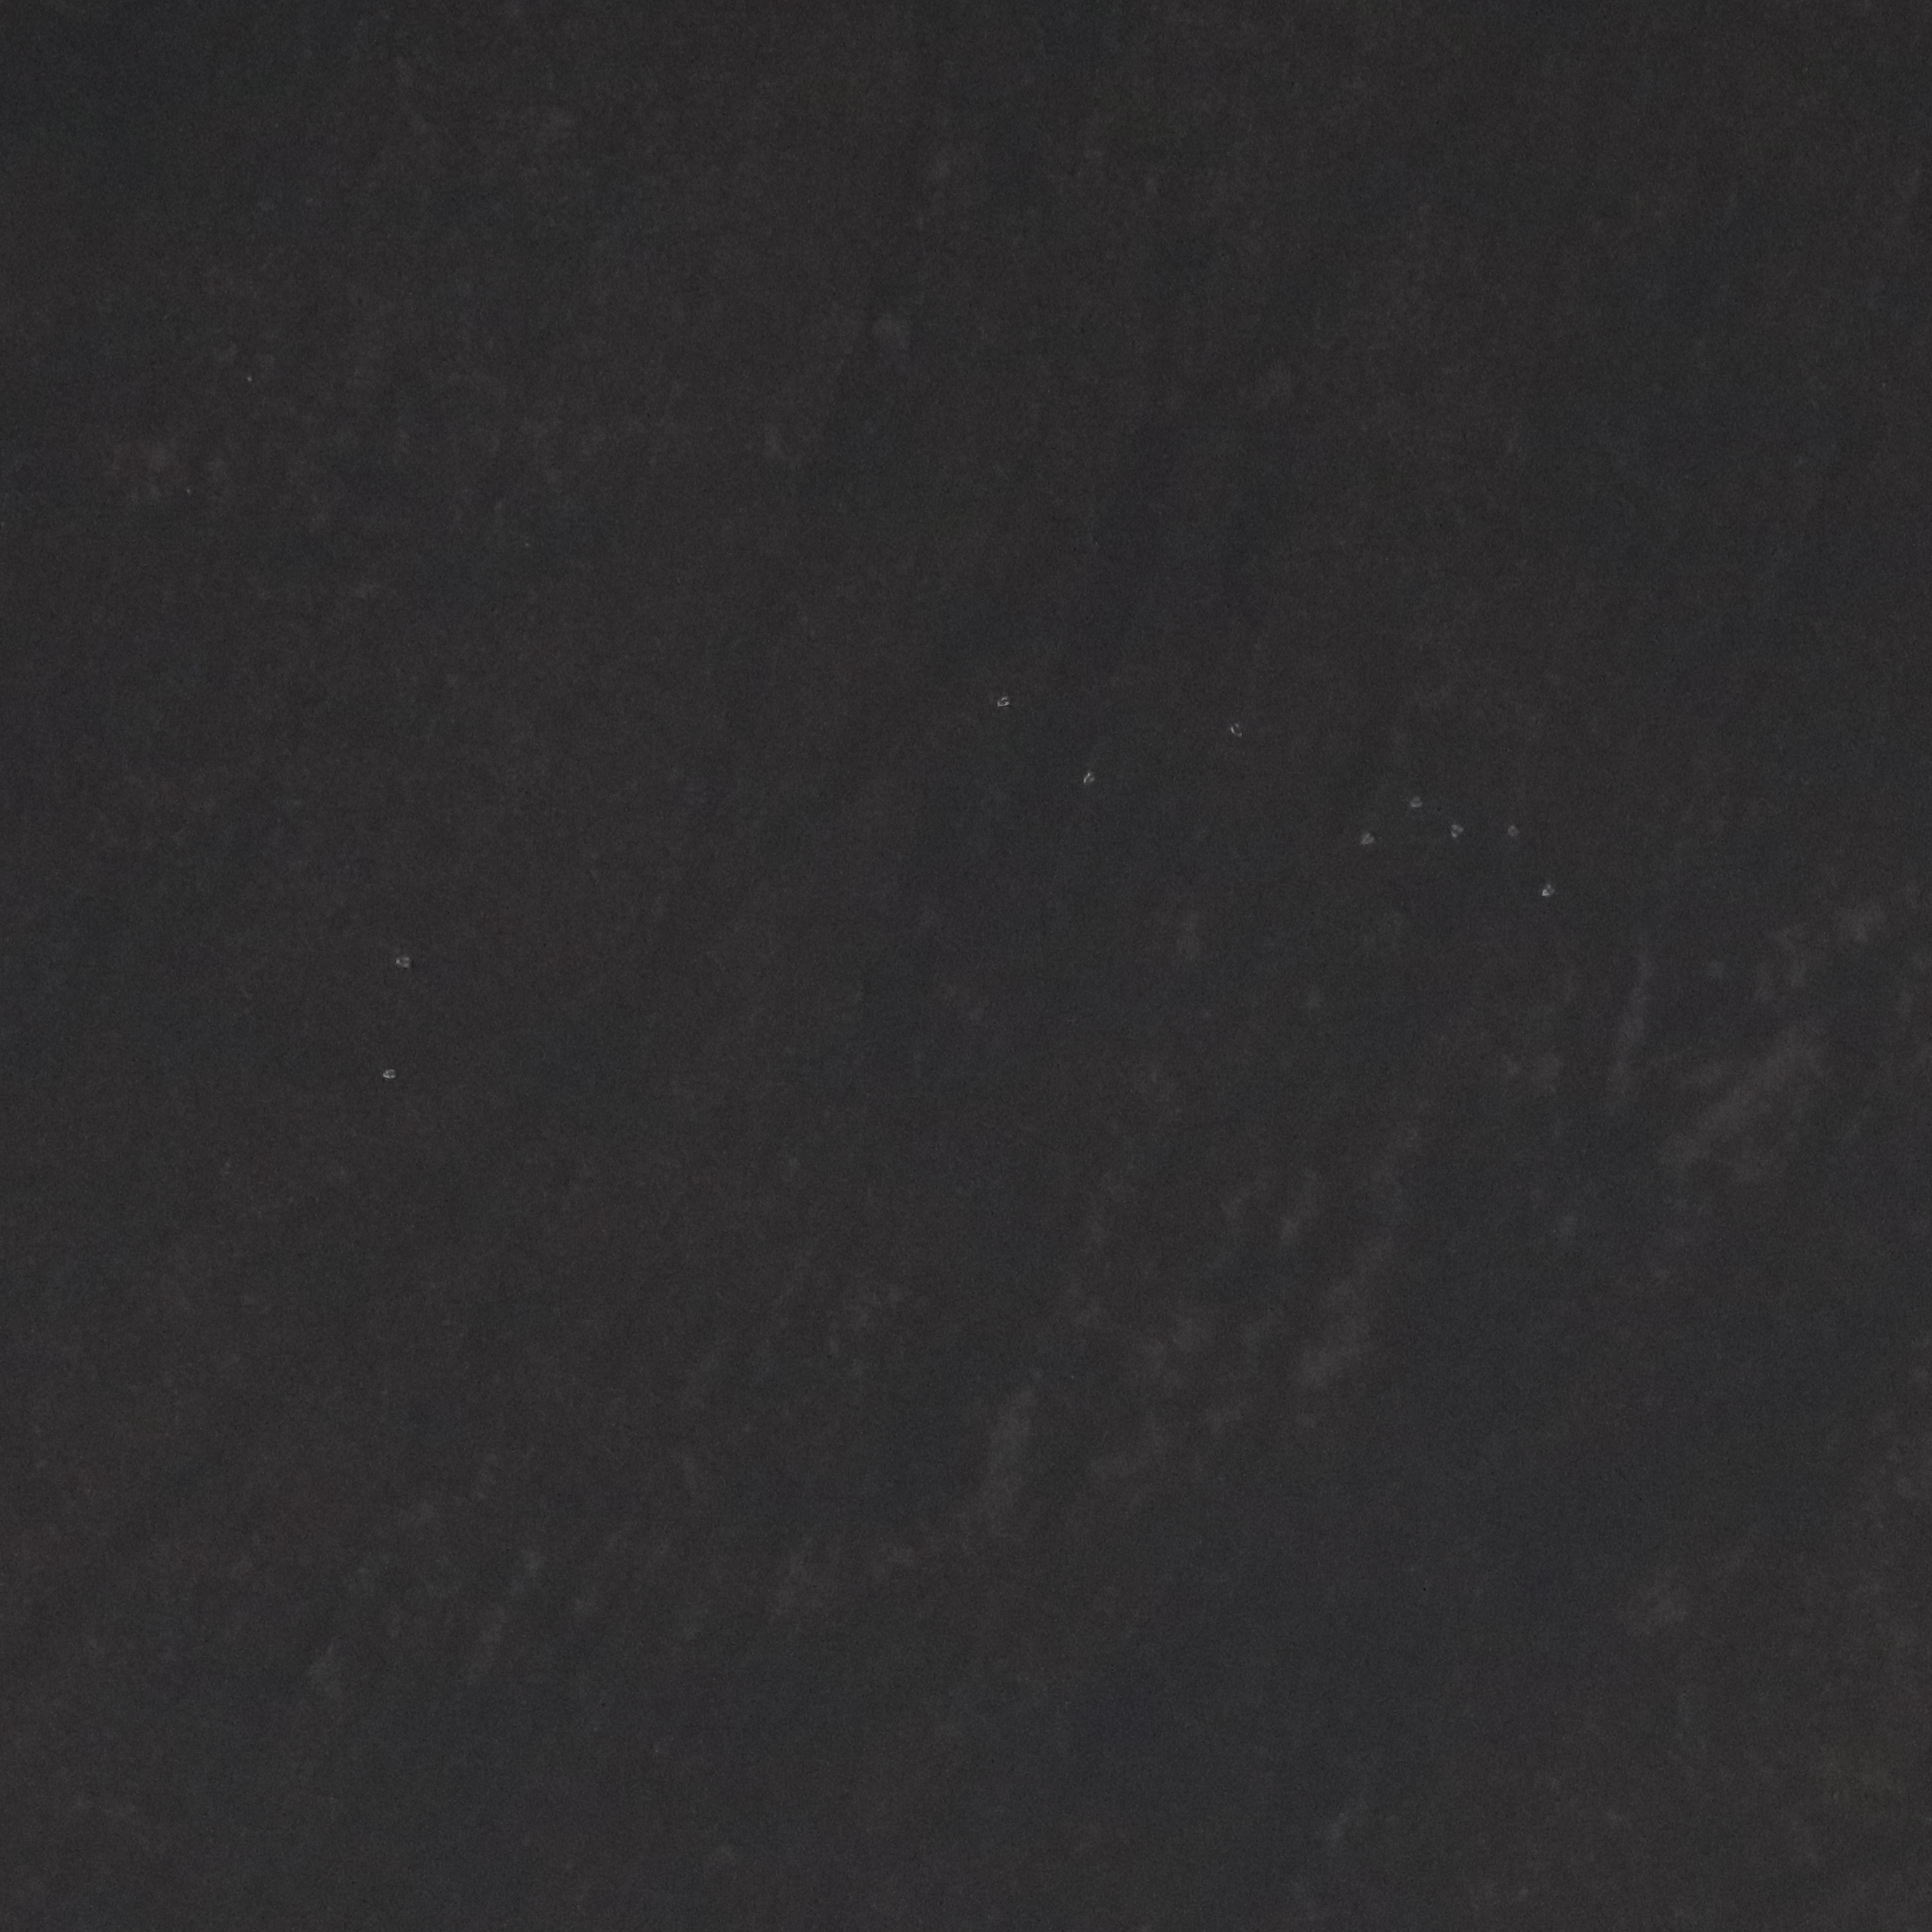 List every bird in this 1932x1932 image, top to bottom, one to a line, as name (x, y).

brant (1004, 698)
brant (1238, 739)
brant (1094, 784)
brant (1413, 802)
brant (1514, 831)
brant (1461, 832)
brant (1365, 842)
brant (1558, 895)
brant (404, 963)
brant (390, 1074)